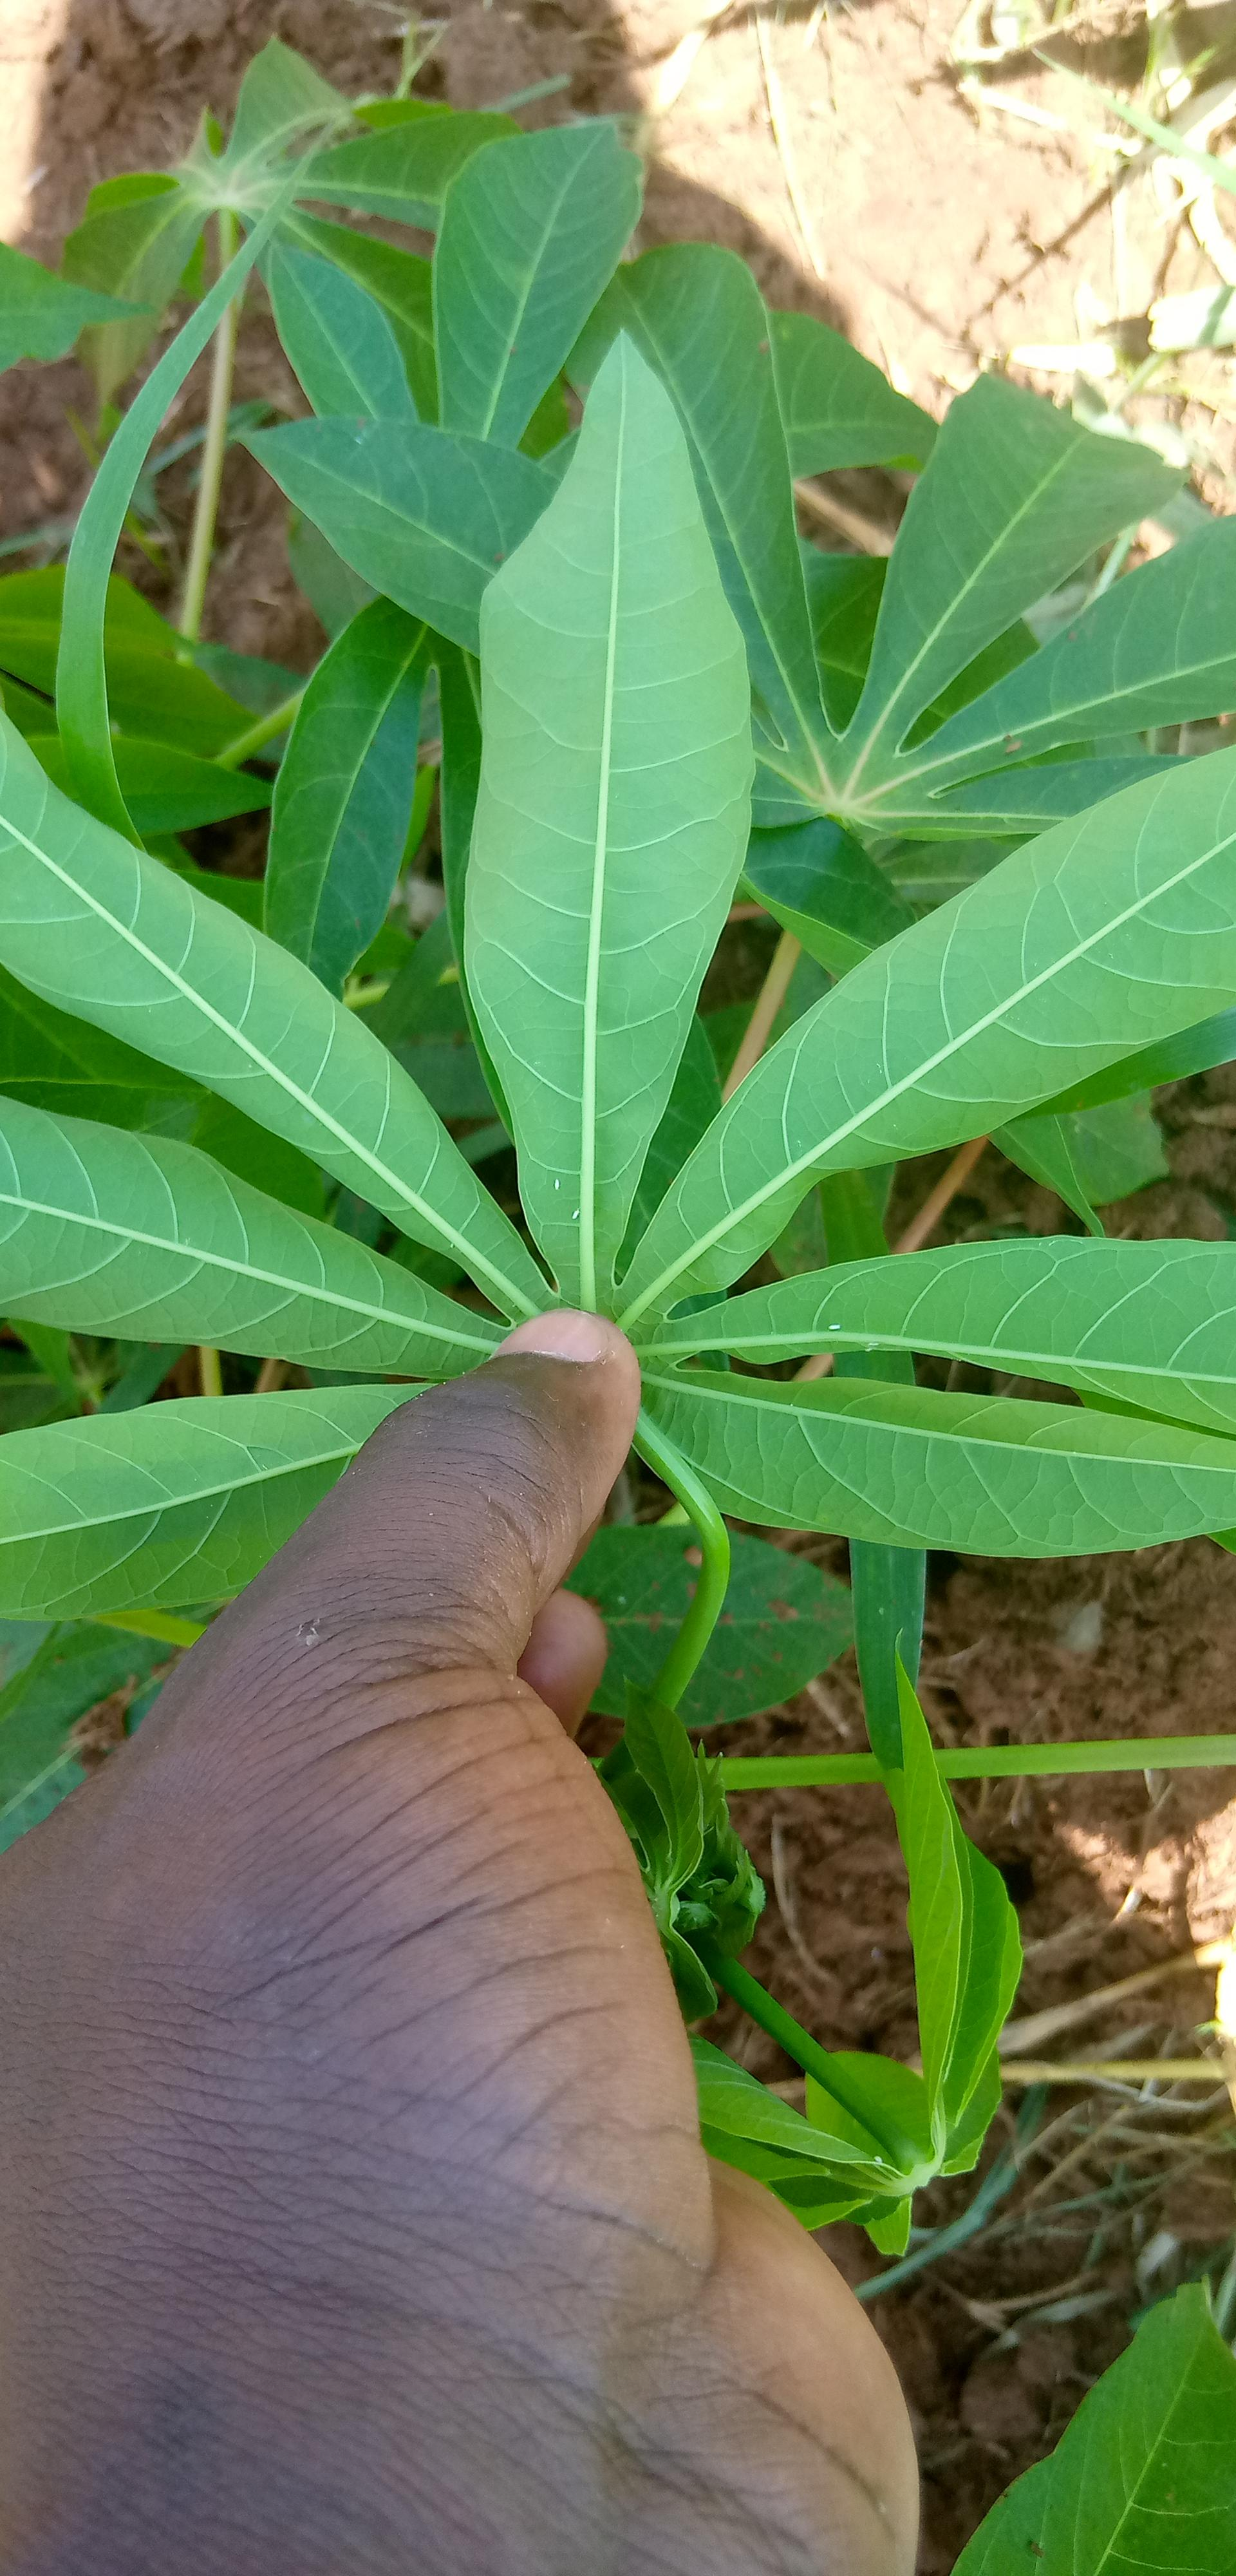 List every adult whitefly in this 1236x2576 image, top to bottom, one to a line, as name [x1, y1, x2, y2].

whitefly [552, 1177, 563, 1191]
whitefly [570, 1207, 584, 1222]
whitefly [826, 1322, 841, 1331]